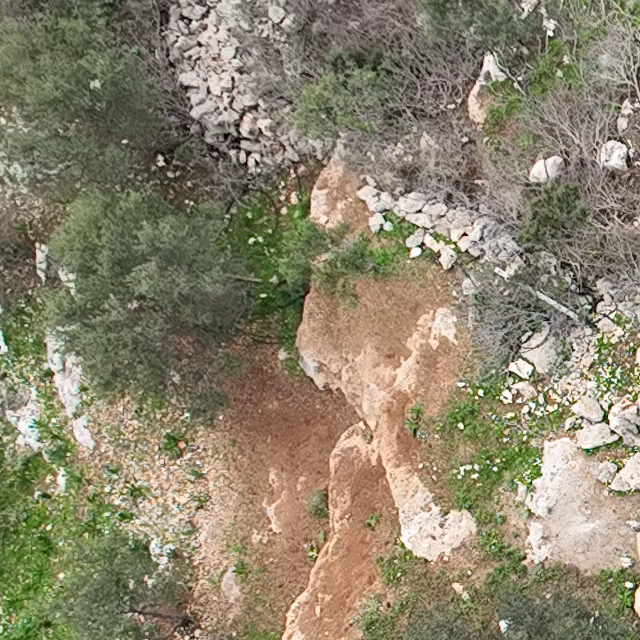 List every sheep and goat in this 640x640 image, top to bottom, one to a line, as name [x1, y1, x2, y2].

sheep [630, 522, 639, 566]
sheep [633, 562, 639, 619]